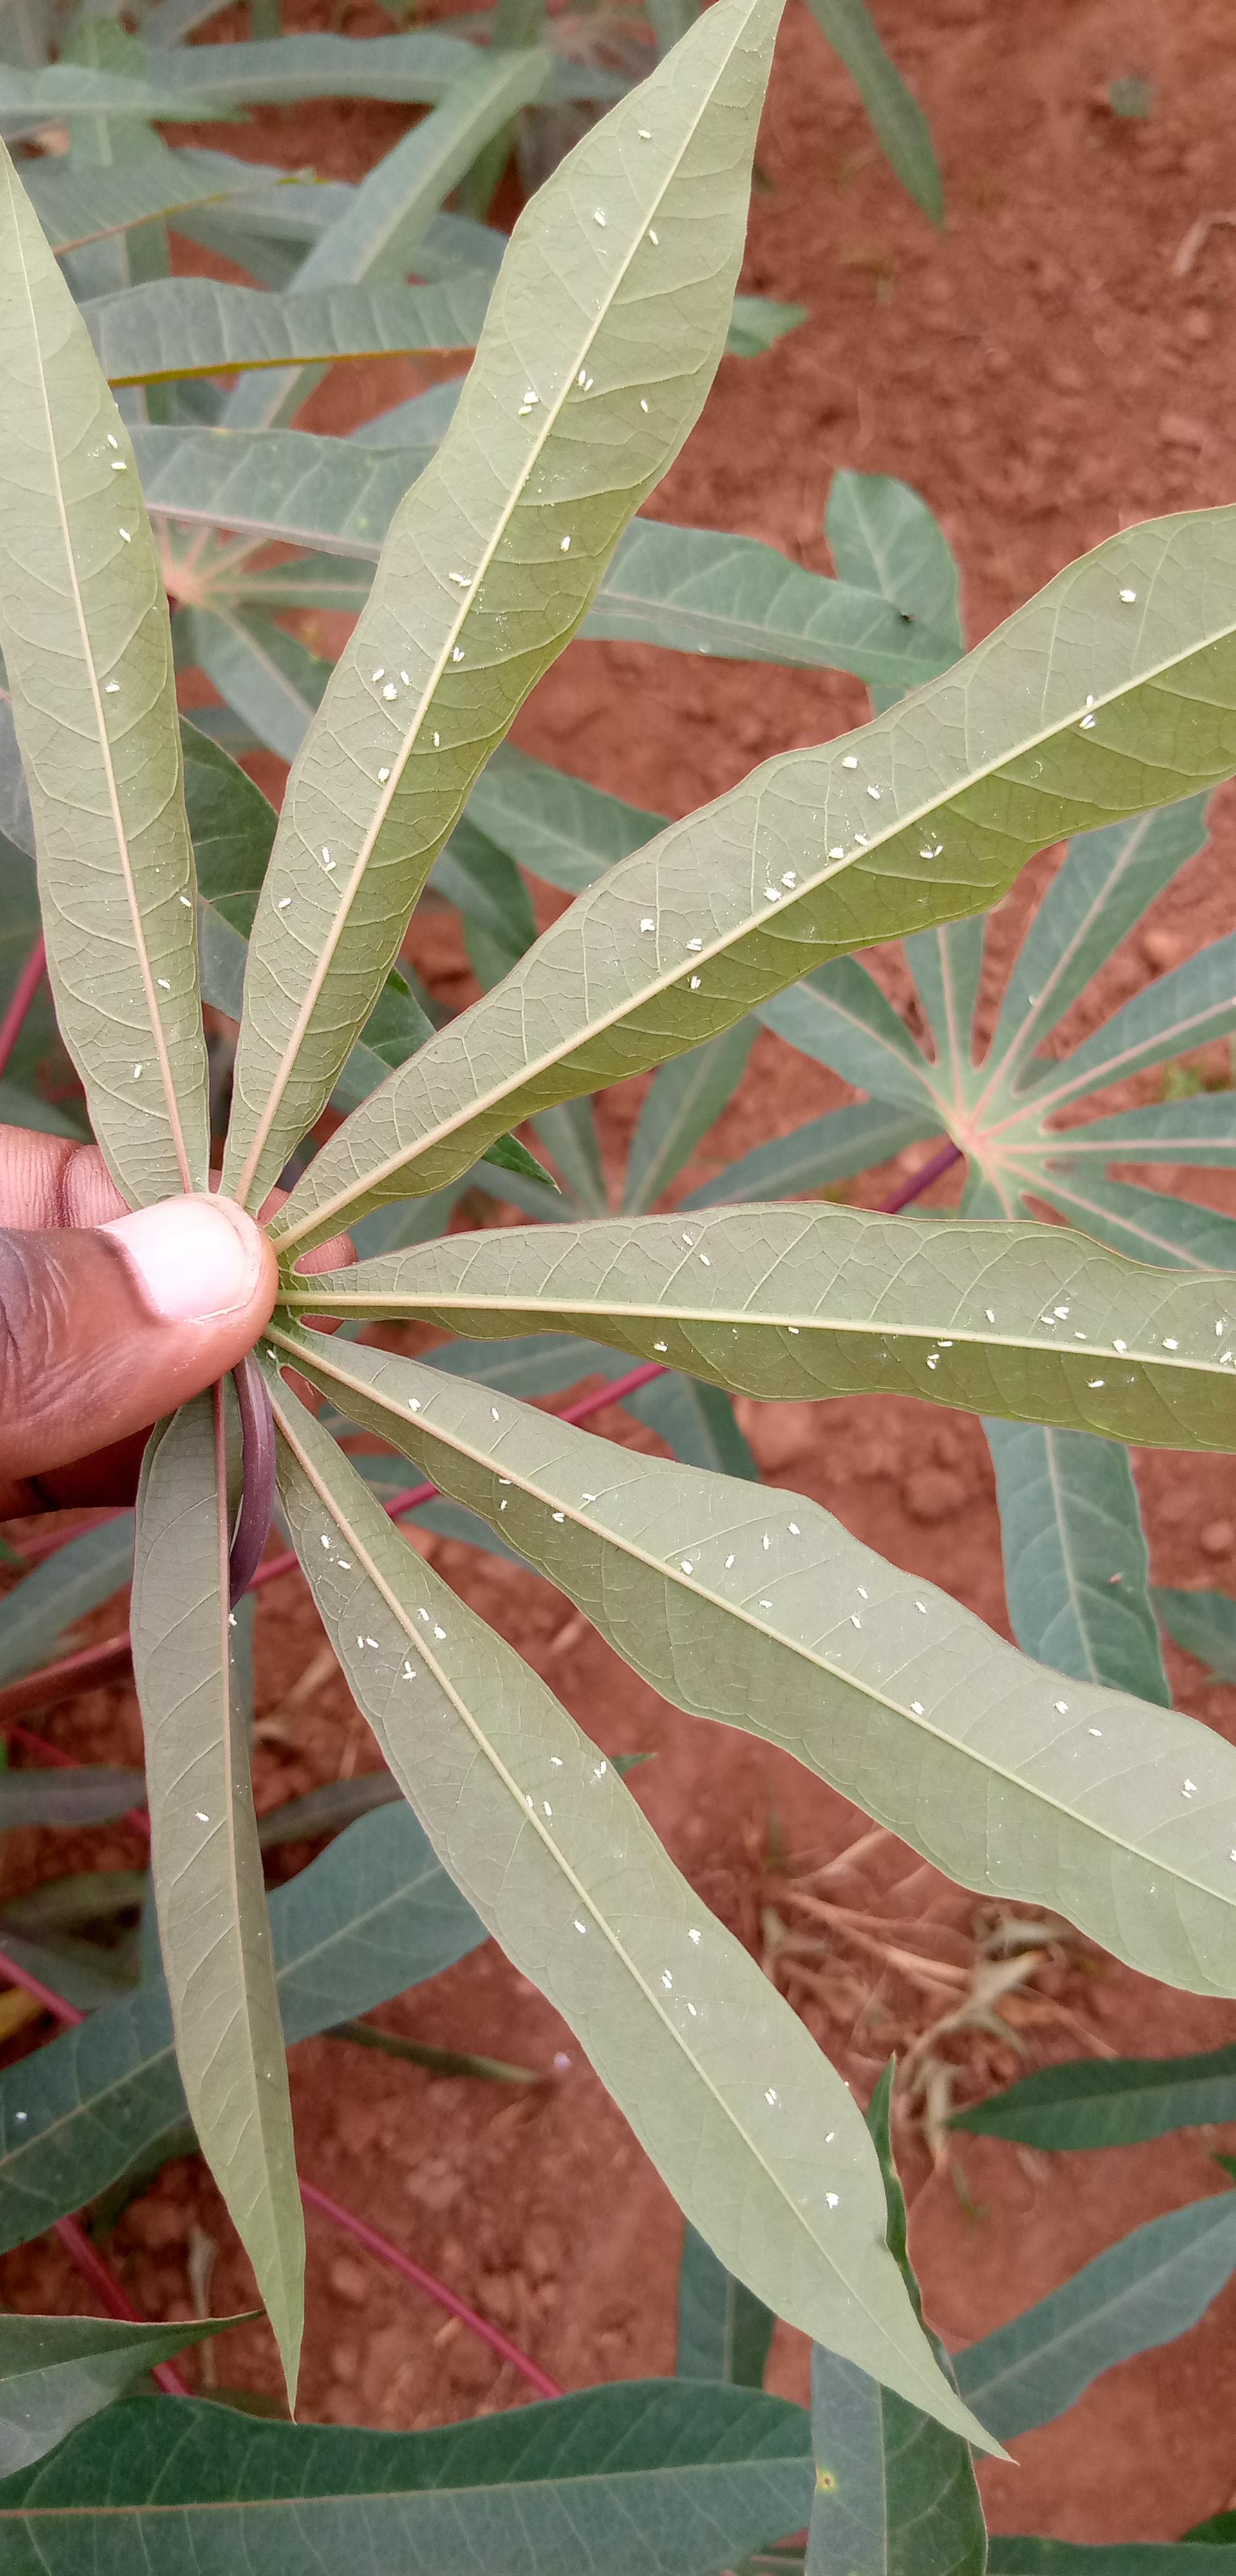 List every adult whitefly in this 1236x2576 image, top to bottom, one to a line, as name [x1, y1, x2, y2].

whitefly [633, 127, 655, 142]
whitefly [592, 209, 610, 231]
whitefly [646, 226, 663, 247]
whitefly [577, 368, 586, 389]
whitefly [583, 377, 595, 395]
whitefly [521, 390, 537, 397]
whitefly [521, 397, 541, 406]
whitefly [637, 398, 653, 415]
whitefly [516, 404, 535, 417]
whitefly [106, 431, 122, 451]
whitefly [109, 459, 131, 473]
whitefly [115, 525, 134, 545]
whitefly [557, 533, 573, 556]
whitefly [447, 570, 465, 583]
whitefly [458, 578, 474, 588]
whitefly [1117, 587, 1139, 597]
whitefly [1119, 597, 1136, 604]
whitefly [450, 646, 460, 666]
whitefly [456, 650, 465, 666]
whitefly [370, 667, 386, 683]
whitefly [398, 669, 412, 688]
whitefly [102, 681, 125, 698]
whitefly [382, 683, 395, 692]
whitefly [382, 688, 398, 698]
whitefly [1085, 693, 1096, 708]
whitefly [383, 694, 398, 704]
whitefly [1078, 713, 1094, 729]
whitefly [1081, 720, 1096, 732]
whitefly [430, 729, 443, 750]
whitefly [841, 755, 860, 762]
whitefly [840, 761, 859, 770]
whitefly [377, 766, 384, 781]
whitefly [382, 767, 390, 783]
whitefly [863, 784, 883, 801]
whitefly [852, 831, 871, 848]
whitefly [935, 843, 945, 861]
whitefly [319, 844, 332, 864]
whitefly [829, 846, 847, 852]
whitefly [917, 849, 934, 862]
whitefly [828, 852, 845, 860]
whitefly [324, 860, 338, 874]
whitefly [782, 869, 798, 880]
whitefly [780, 878, 796, 892]
whitefly [765, 887, 782, 898]
whitefly [762, 891, 776, 904]
whitefly [178, 894, 195, 911]
whitefly [275, 895, 295, 913]
whitefly [639, 916, 655, 924]
whitefly [638, 923, 656, 933]
whitefly [688, 936, 702, 946]
whitefly [682, 943, 704, 954]
whitefly [688, 973, 696, 992]
whitefly [155, 976, 173, 992]
whitefly [695, 978, 703, 990]
whitefly [131, 1062, 145, 1082]
whitefly [679, 1232, 696, 1247]
whitefly [697, 1252, 714, 1269]
whitefly [1053, 1305, 1072, 1314]
whitefly [983, 1306, 998, 1326]
whitefly [1053, 1310, 1068, 1322]
whitefly [1038, 1314, 1056, 1326]
whitefly [1213, 1317, 1225, 1338]
whitefly [785, 1325, 804, 1338]
whitefly [1072, 1330, 1089, 1342]
whitefly [1116, 1336, 1130, 1351]
whitefly [1163, 1336, 1179, 1345]
whitefly [935, 1339, 957, 1350]
whitefly [1110, 1340, 1123, 1354]
whitefly [651, 1340, 671, 1355]
whitefly [1161, 1340, 1179, 1351]
whitefly [264, 1347, 279, 1360]
whitefly [1216, 1350, 1233, 1365]
whitefly [926, 1352, 941, 1361]
whitefly [924, 1359, 937, 1372]
whitefly [1084, 1376, 1107, 1390]
whitefly [411, 1396, 423, 1410]
whitefly [407, 1397, 418, 1413]
whitefly [489, 1403, 504, 1425]
whitefly [496, 1476, 512, 1486]
whitefly [579, 1490, 597, 1504]
whitefly [498, 1498, 511, 1512]
whitefly [550, 1510, 568, 1518]
whitefly [554, 1517, 567, 1524]
whitefly [790, 1522, 803, 1535]
whitefly [787, 1524, 796, 1536]
whitefly [760, 1532, 771, 1553]
whitefly [317, 1533, 333, 1549]
whitefly [722, 1551, 737, 1570]
whitefly [335, 1558, 353, 1571]
whitefly [684, 1560, 695, 1573]
whitefly [679, 1560, 691, 1577]
whitefly [854, 1585, 870, 1601]
whitefly [757, 1598, 774, 1611]
whitefly [913, 1600, 933, 1617]
whitefly [416, 1606, 431, 1622]
whitefly [227, 1611, 235, 1619]
whitefly [848, 1612, 866, 1631]
whitefly [229, 1618, 240, 1628]
whitefly [431, 1623, 447, 1643]
whitefly [430, 1624, 449, 1642]
whitefly [355, 1633, 364, 1651]
whitefly [364, 1636, 382, 1651]
whitefly [402, 1659, 415, 1672]
whitefly [400, 1670, 419, 1681]
whitefly [1058, 1700, 1071, 1712]
whitefly [913, 1700, 926, 1712]
whitefly [1054, 1700, 1067, 1716]
whitefly [909, 1701, 923, 1716]
whitefly [1086, 1725, 1105, 1739]
whitefly [548, 1754, 566, 1769]
whitefly [597, 1759, 610, 1777]
whitefly [591, 1766, 602, 1781]
whitefly [1182, 1777, 1201, 1794]
whitefly [1179, 1789, 1193, 1800]
whitefly [525, 1793, 537, 1809]
whitefly [543, 1799, 554, 1819]
whitefly [192, 1810, 212, 1826]
whitefly [572, 1916, 588, 1935]
whitefly [688, 1927, 704, 1938]
whitefly [686, 1931, 701, 1943]
whitefly [663, 1968, 675, 1981]
whitefly [659, 1974, 673, 1990]
whitefly [684, 2000, 702, 2018]
whitefly [766, 2087, 780, 2101]
whitefly [762, 2090, 776, 2107]
whitefly [822, 2130, 839, 2145]
whitefly [824, 2191, 841, 2199]
whitefly [825, 2197, 841, 2208]